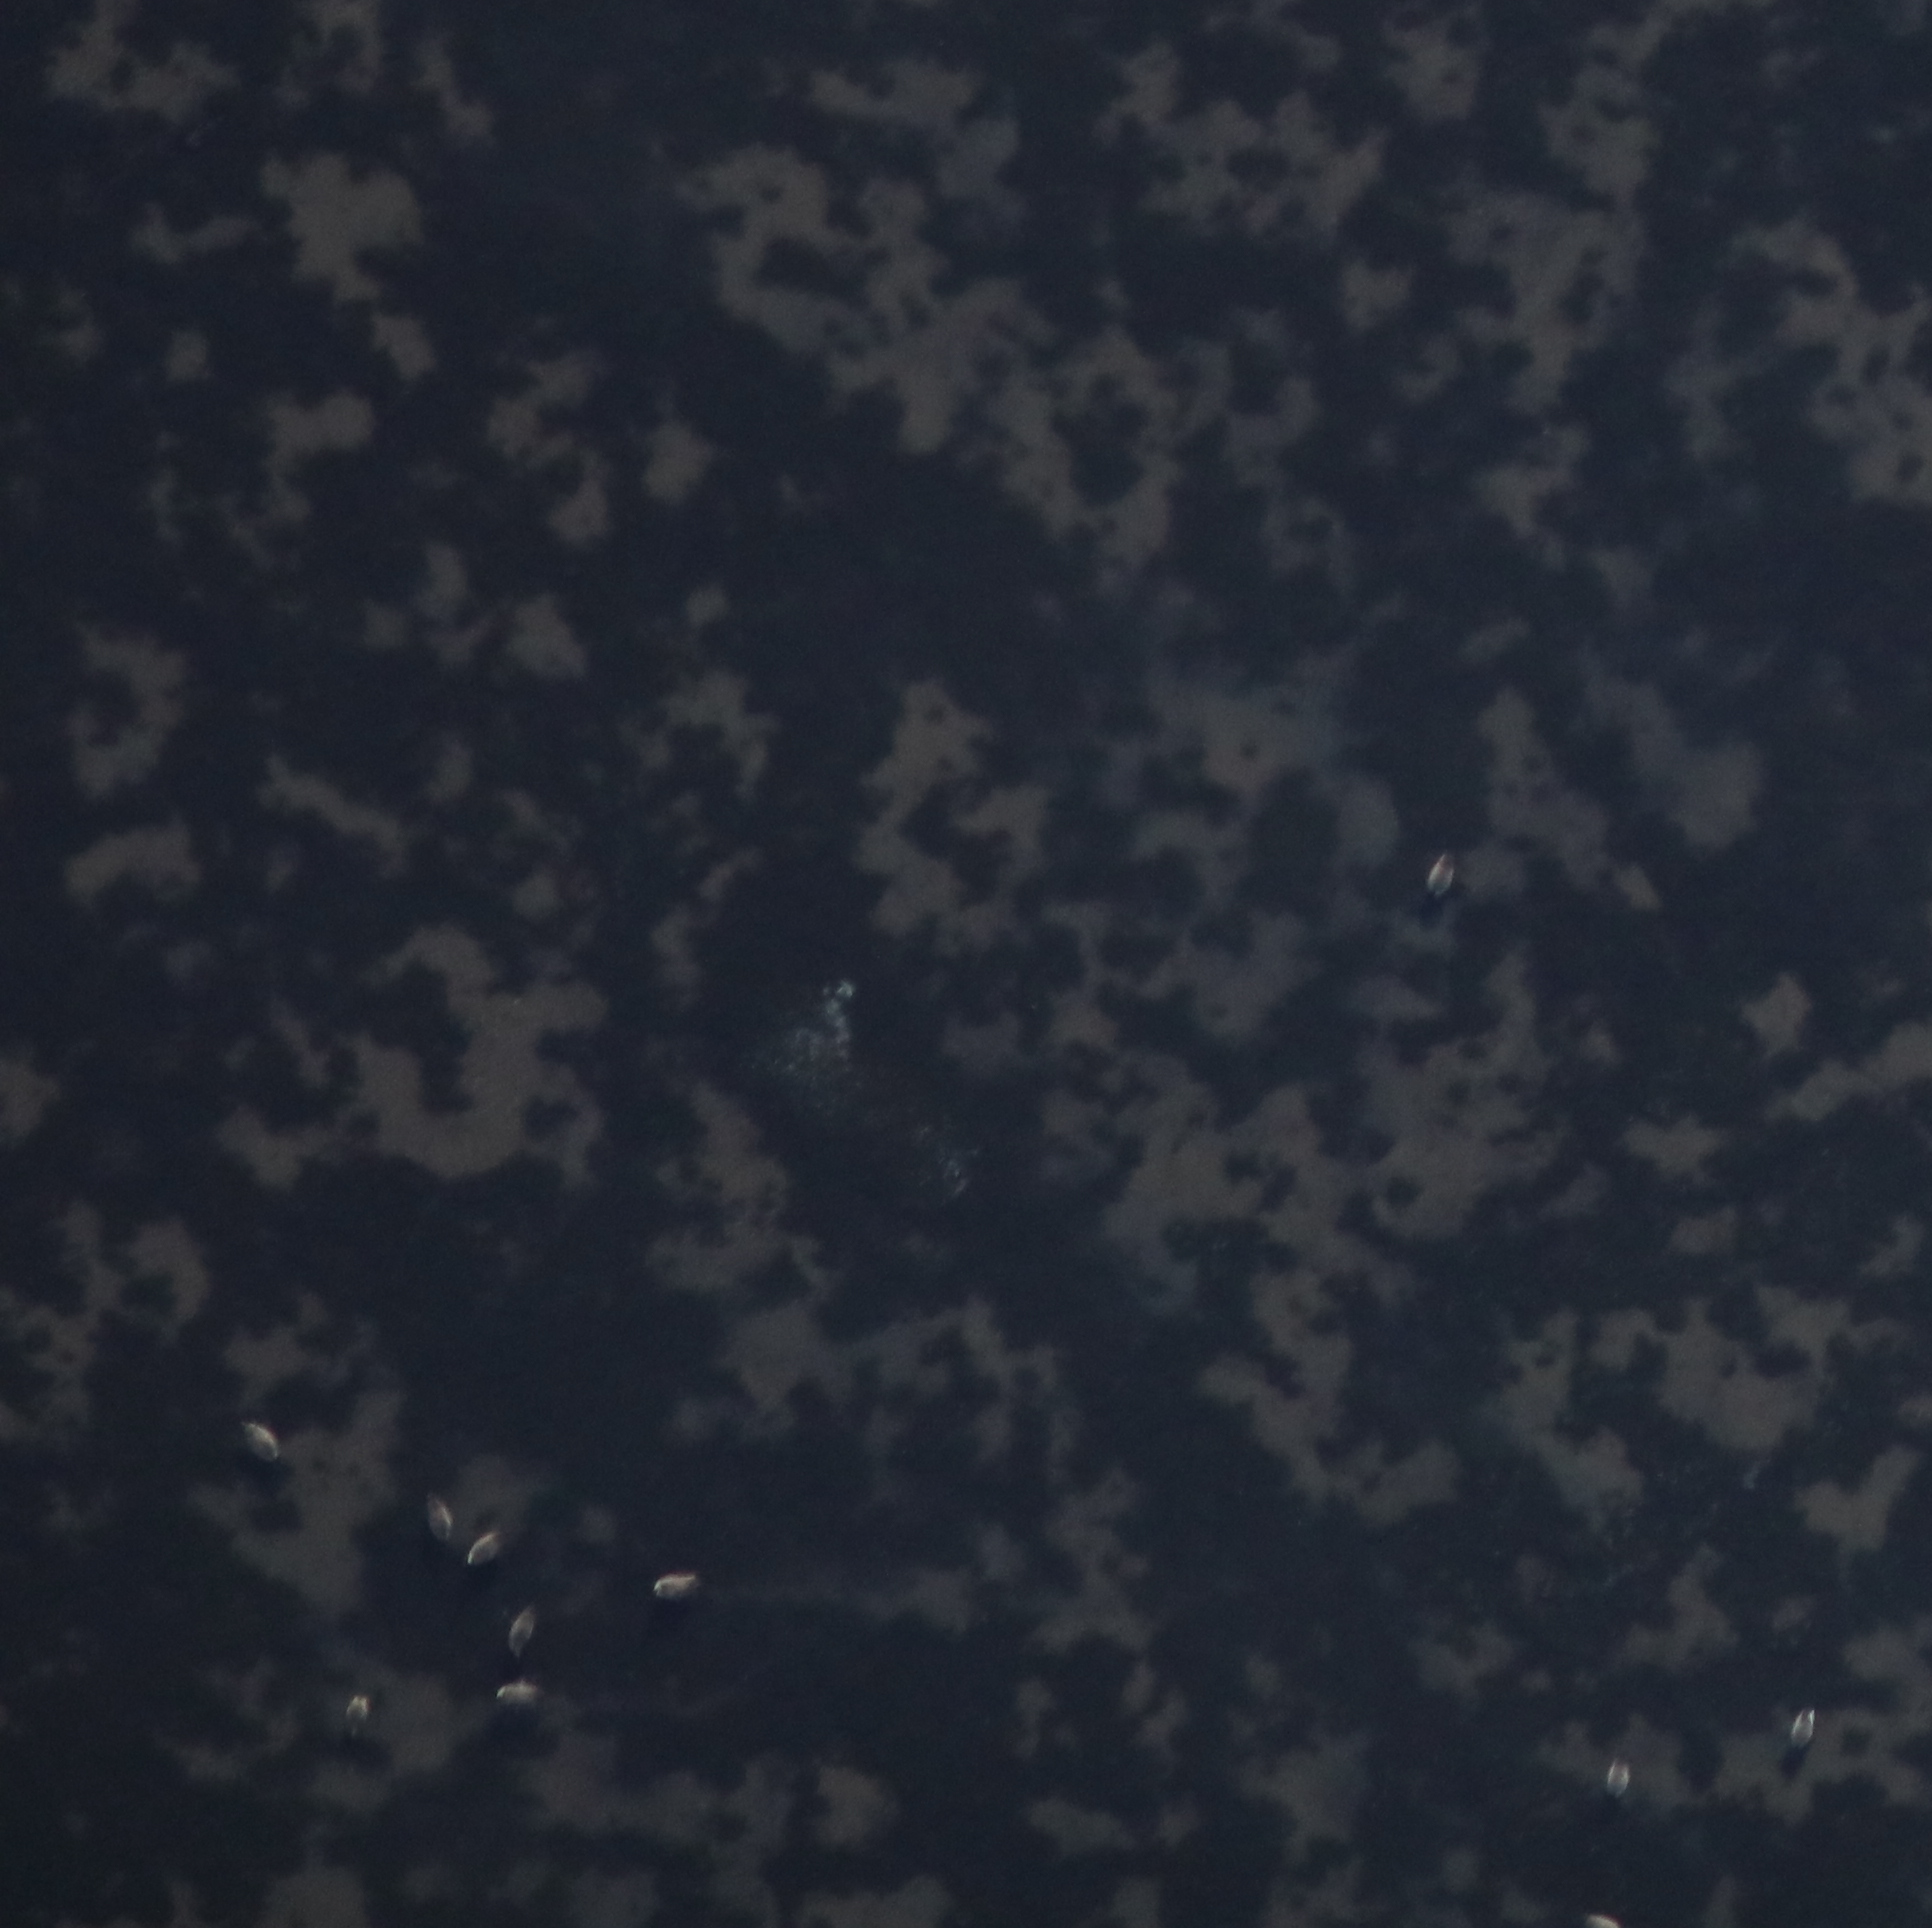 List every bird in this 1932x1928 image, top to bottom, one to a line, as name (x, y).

brant (1442, 872)
other bird (263, 1442)
other bird (439, 1522)
other bird (483, 1549)
other bird (670, 1582)
other bird (517, 1638)
other bird (514, 1694)
other bird (358, 1717)
brant (1802, 1728)
brant (1623, 1782)